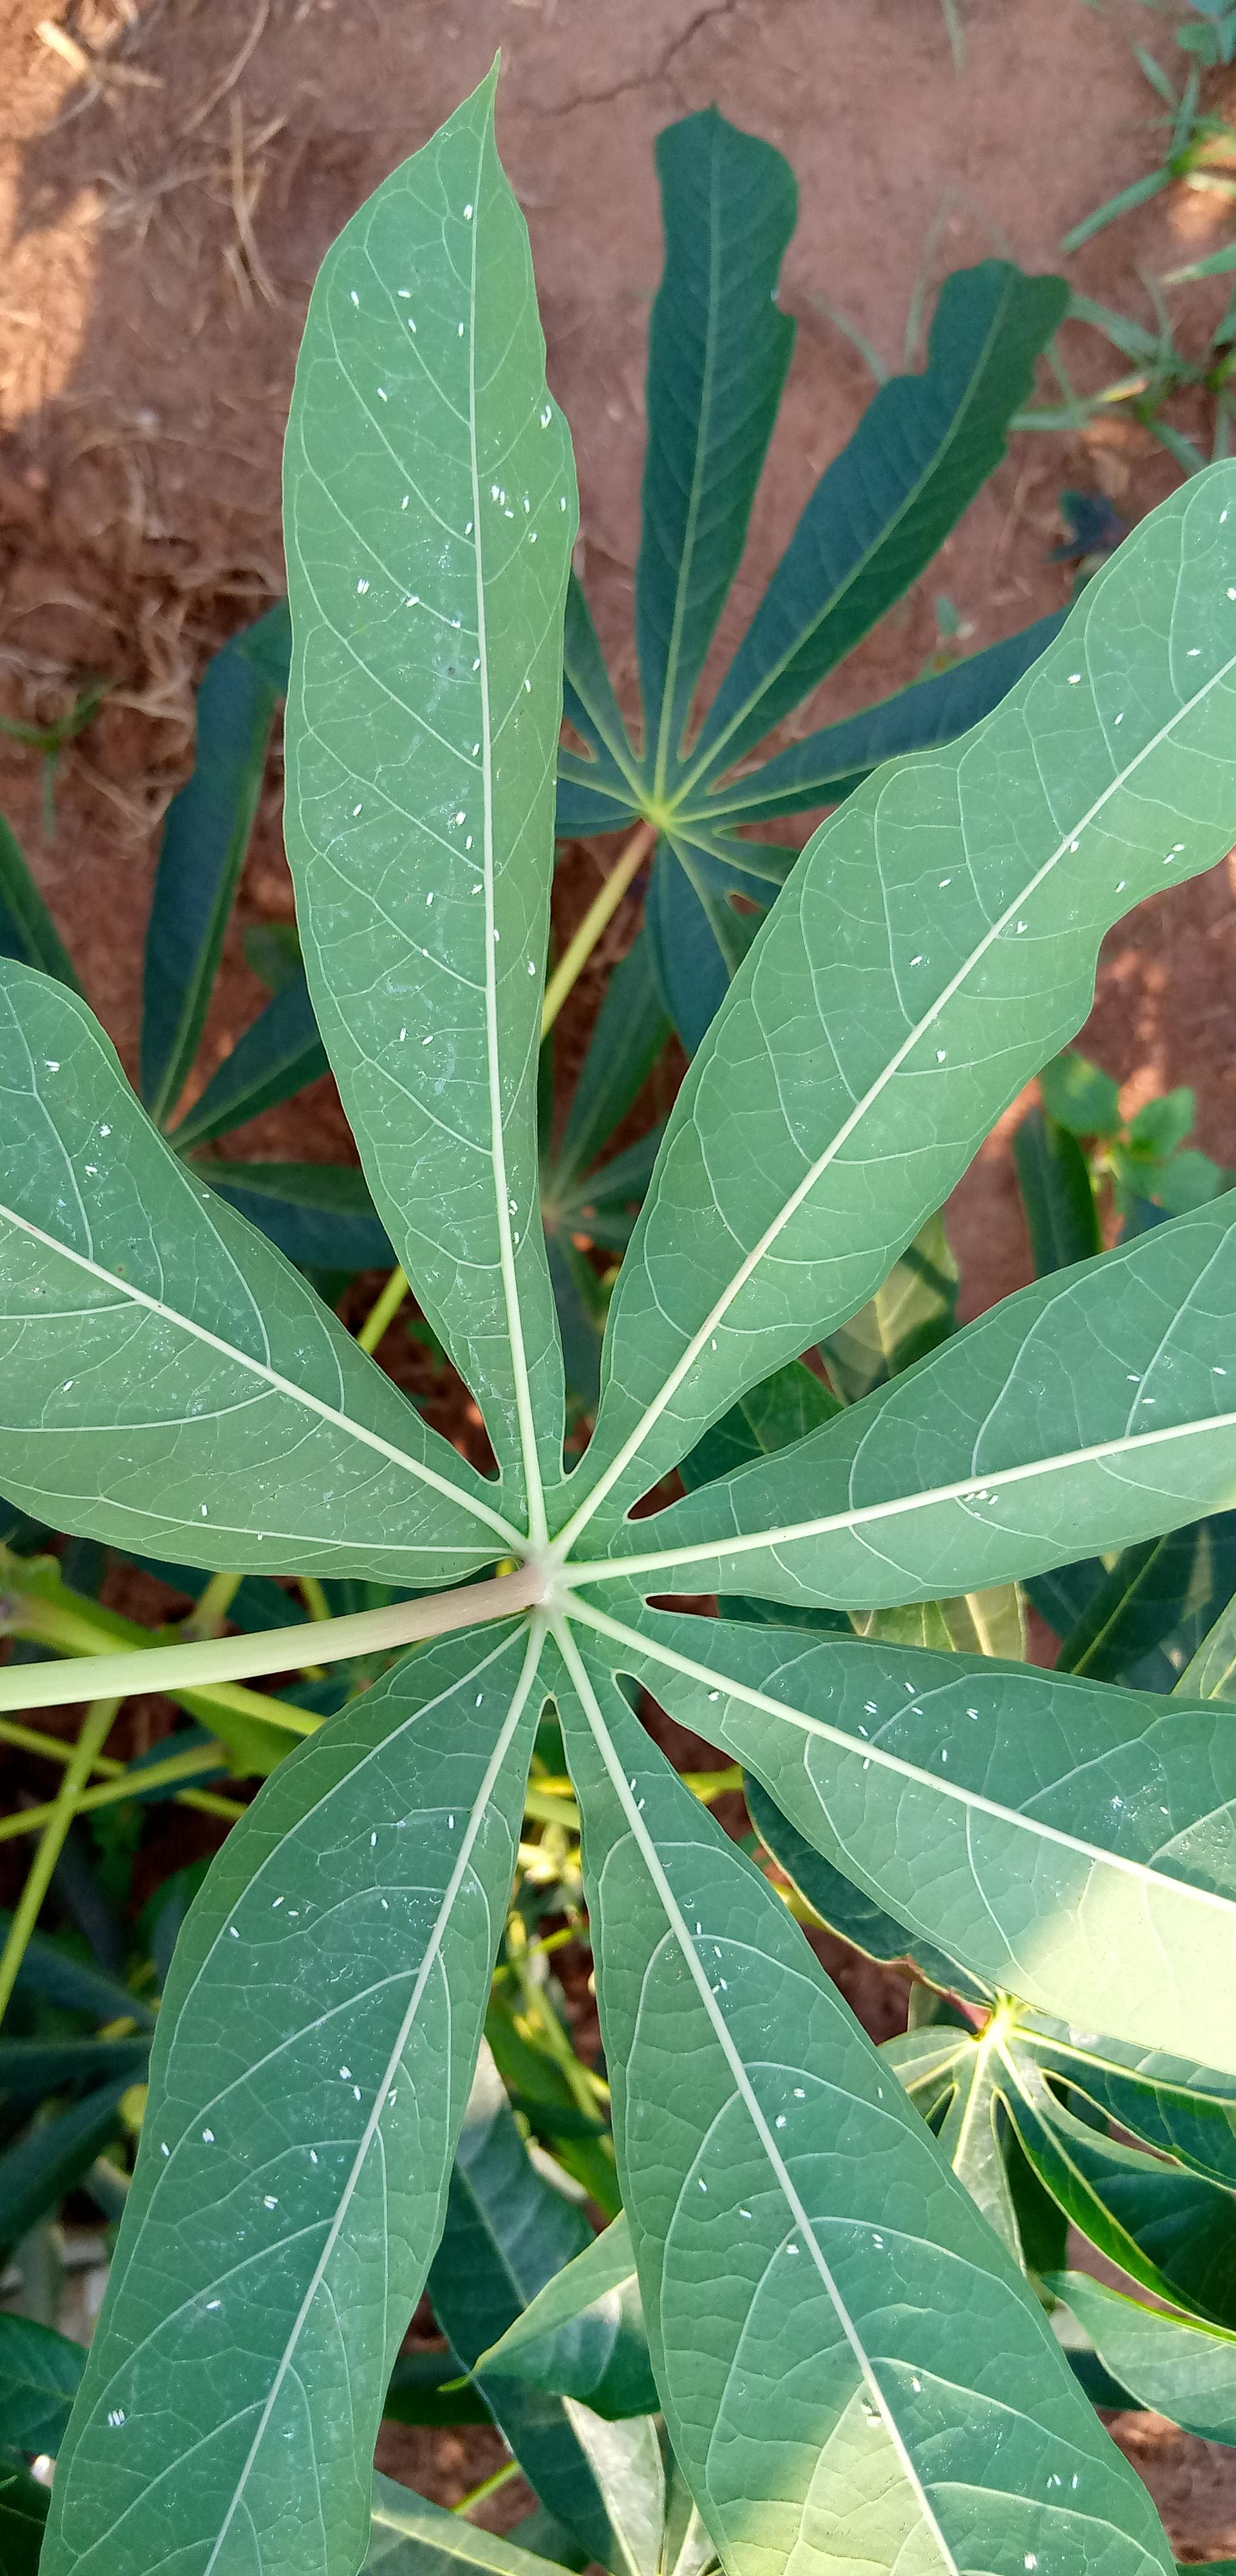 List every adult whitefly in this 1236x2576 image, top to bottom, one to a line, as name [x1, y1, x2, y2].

whitefly [463, 202, 473, 223]
whitefly [395, 288, 412, 300]
whitefly [348, 289, 362, 308]
whitefly [406, 317, 417, 334]
whitefly [456, 321, 466, 339]
whitefly [375, 386, 389, 403]
whitefly [545, 403, 552, 417]
whitefly [539, 414, 552, 432]
whitefly [489, 484, 499, 502]
whitefly [498, 489, 507, 508]
whitefly [400, 494, 413, 511]
whitefly [558, 495, 568, 513]
whitefly [521, 497, 531, 515]
whitefly [501, 508, 515, 520]
whitefly [1217, 508, 1229, 526]
whitefly [463, 521, 473, 536]
whitefly [527, 531, 538, 545]
whitefly [355, 578, 374, 595]
whitefly [1224, 585, 1236, 603]
whitefly [405, 596, 423, 609]
whitefly [448, 617, 463, 630]
whitefly [1185, 647, 1201, 658]
whitefly [471, 657, 481, 672]
whitefly [1066, 672, 1082, 687]
whitefly [522, 677, 533, 694]
whitefly [1112, 712, 1126, 726]
whitefly [469, 741, 482, 757]
whitefly [351, 802, 364, 819]
whitefly [453, 810, 467, 827]
whitefly [464, 834, 473, 851]
whitefly [1069, 839, 1081, 855]
whitefly [1170, 842, 1186, 854]
whitefly [1161, 851, 1176, 866]
whitefly [937, 876, 953, 891]
whitefly [1112, 880, 1126, 896]
whitefly [469, 882, 485, 896]
whitefly [424, 890, 433, 907]
whitefly [1015, 919, 1029, 936]
whitefly [492, 927, 502, 943]
whitefly [420, 947, 431, 960]
whitefly [908, 954, 923, 969]
whitefly [525, 959, 537, 978]
whitefly [398, 1025, 407, 1043]
whitefly [420, 1035, 436, 1046]
whitefly [933, 1049, 948, 1065]
whitefly [42, 1059, 62, 1065]
whitefly [47, 1066, 62, 1075]
whitefly [97, 1124, 112, 1139]
whitefly [82, 1163, 98, 1173]
whitefly [199, 1191, 211, 1200]
whitefly [505, 1196, 521, 1217]
whitefly [511, 1230, 521, 1247]
whitefly [709, 1337, 718, 1352]
whitefly [1209, 1366, 1227, 1377]
whitefly [1124, 1372, 1141, 1383]
whitefly [61, 1378, 76, 1394]
whitefly [1139, 1396, 1156, 1406]
whitefly [975, 1489, 988, 1501]
whitefly [962, 1492, 975, 1502]
whitefly [987, 1492, 999, 1508]
whitefly [198, 1502, 209, 1518]
whitefly [256, 1532, 264, 1542]
whitefly [903, 1680, 915, 1694]
whitefly [706, 1690, 721, 1702]
whitefly [473, 1691, 485, 1709]
whitefly [862, 1698, 878, 1716]
whitefly [909, 1705, 924, 1718]
whitefly [964, 1705, 982, 1722]
whitefly [856, 1723, 869, 1738]
whitefly [939, 1748, 948, 1764]
whitefly [861, 1757, 872, 1772]
whitefly [629, 1777, 638, 1792]
whitefly [1110, 1794, 1125, 1813]
whitefly [637, 1797, 648, 1812]
whitefly [1157, 1804, 1170, 1817]
whitefly [447, 1813, 456, 1831]
whitefly [368, 1830, 379, 1850]
whitefly [270, 1894, 286, 1909]
whitefly [380, 1897, 390, 1911]
whitefly [286, 1908, 301, 1918]
whitefly [694, 1920, 704, 1936]
whitefly [228, 1924, 241, 1939]
whitefly [711, 1944, 725, 1959]
whitefly [717, 1976, 731, 1991]
whitefly [709, 1983, 720, 1995]
whitefly [337, 2063, 353, 2081]
whitefly [353, 2083, 362, 2101]
whitefly [876, 2085, 885, 2101]
whitefly [386, 2085, 400, 2096]
whitefly [791, 2085, 807, 2100]
whitefly [389, 2095, 398, 2109]
whitefly [773, 2114, 788, 2130]
whitefly [201, 2126, 217, 2144]
whitefly [158, 2139, 171, 2157]
whitefly [309, 2147, 319, 2165]
whitefly [696, 2176, 709, 2193]
whitefly [261, 2192, 278, 2211]
whitefly [737, 2208, 753, 2219]
whitefly [870, 2231, 885, 2244]
whitefly [783, 2241, 801, 2256]
whitefly [872, 2242, 885, 2252]
whitefly [205, 2298, 223, 2310]
whitefly [910, 2374, 923, 2394]
whitefly [857, 2401, 874, 2416]
whitefly [106, 2407, 127, 2427]
whitefly [863, 2414, 883, 2429]
whitefly [1069, 2471, 1080, 2491]
whitefly [1052, 2472, 1063, 2487]
whitefly [1045, 2474, 1054, 2490]
whitefly [1021, 2549, 1039, 2572]